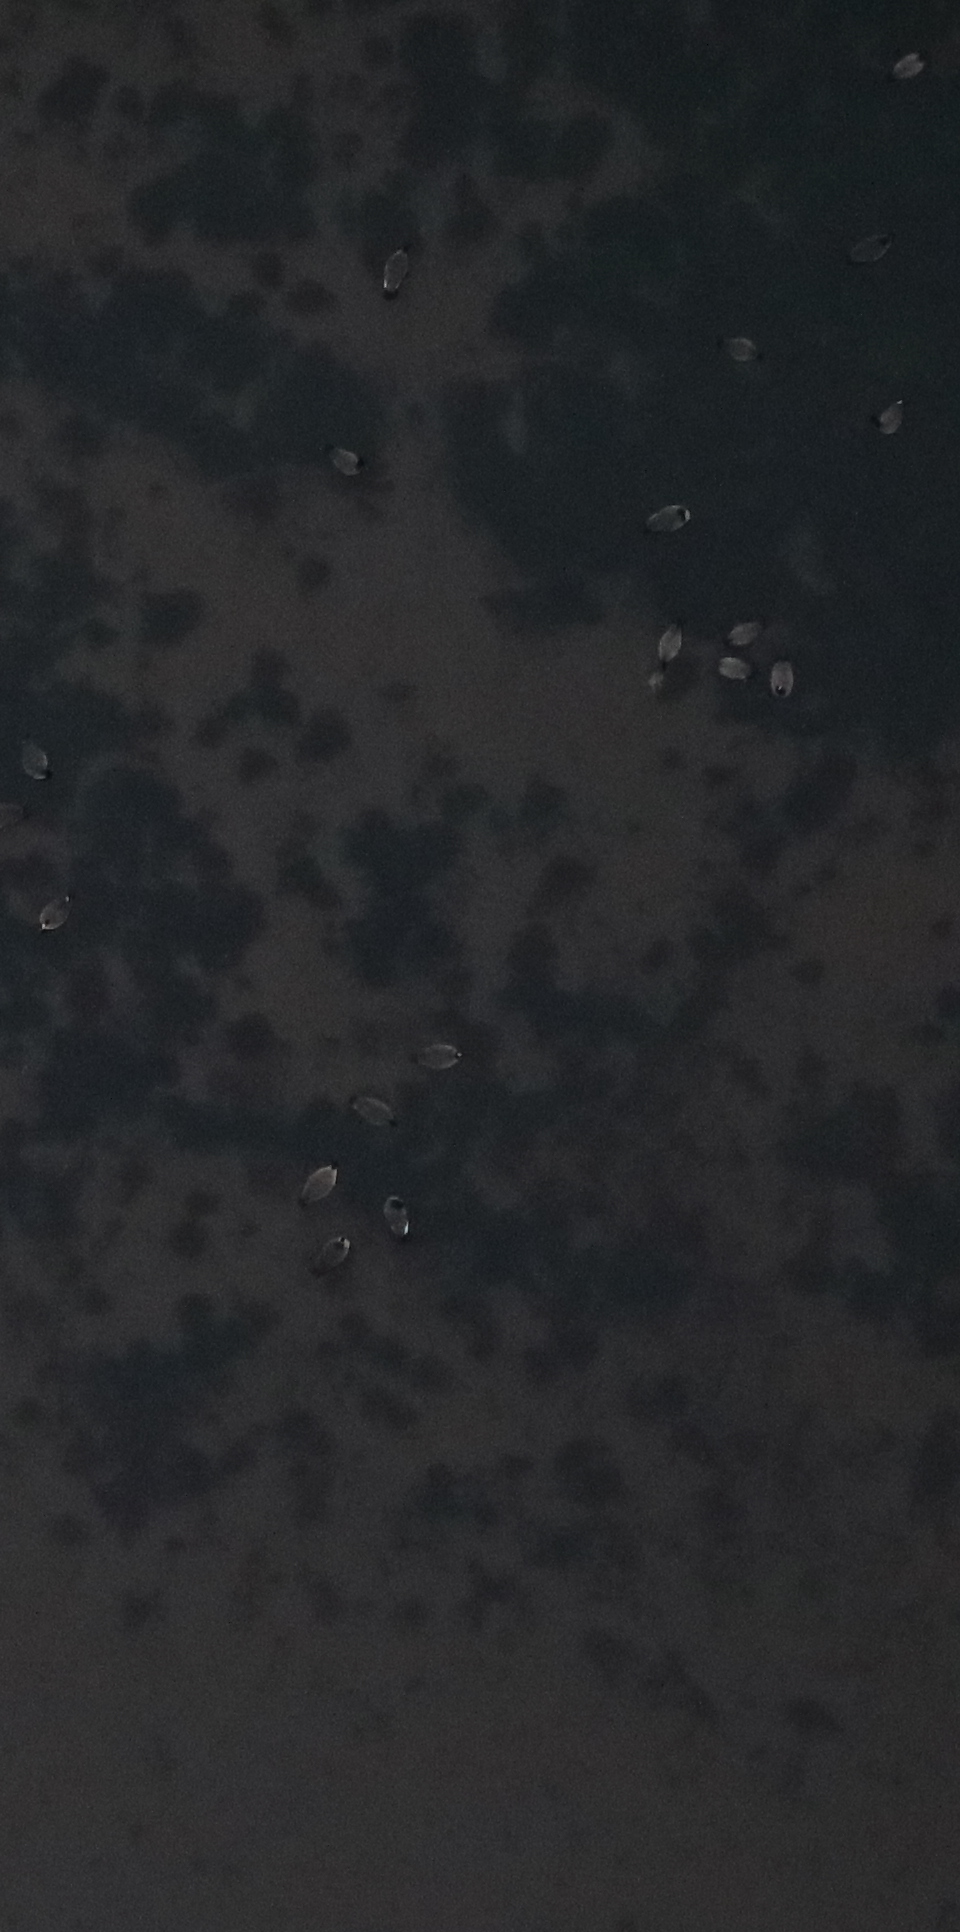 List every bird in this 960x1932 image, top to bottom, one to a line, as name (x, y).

Canada goose (911, 63)
Canada goose (872, 249)
Canada goose (395, 271)
Canada goose (738, 350)
Canada goose (890, 422)
Canada goose (346, 466)
Canada goose (668, 521)
Canada goose (739, 623)
Canada goose (668, 646)
Canada goose (738, 667)
Canada goose (782, 677)
Canada goose (654, 680)
Canada goose (36, 764)
Canada goose (55, 913)
Canada goose (445, 1059)
Canada goose (376, 1113)
Canada goose (320, 1184)
Canada goose (390, 1211)
Canada goose (337, 1251)